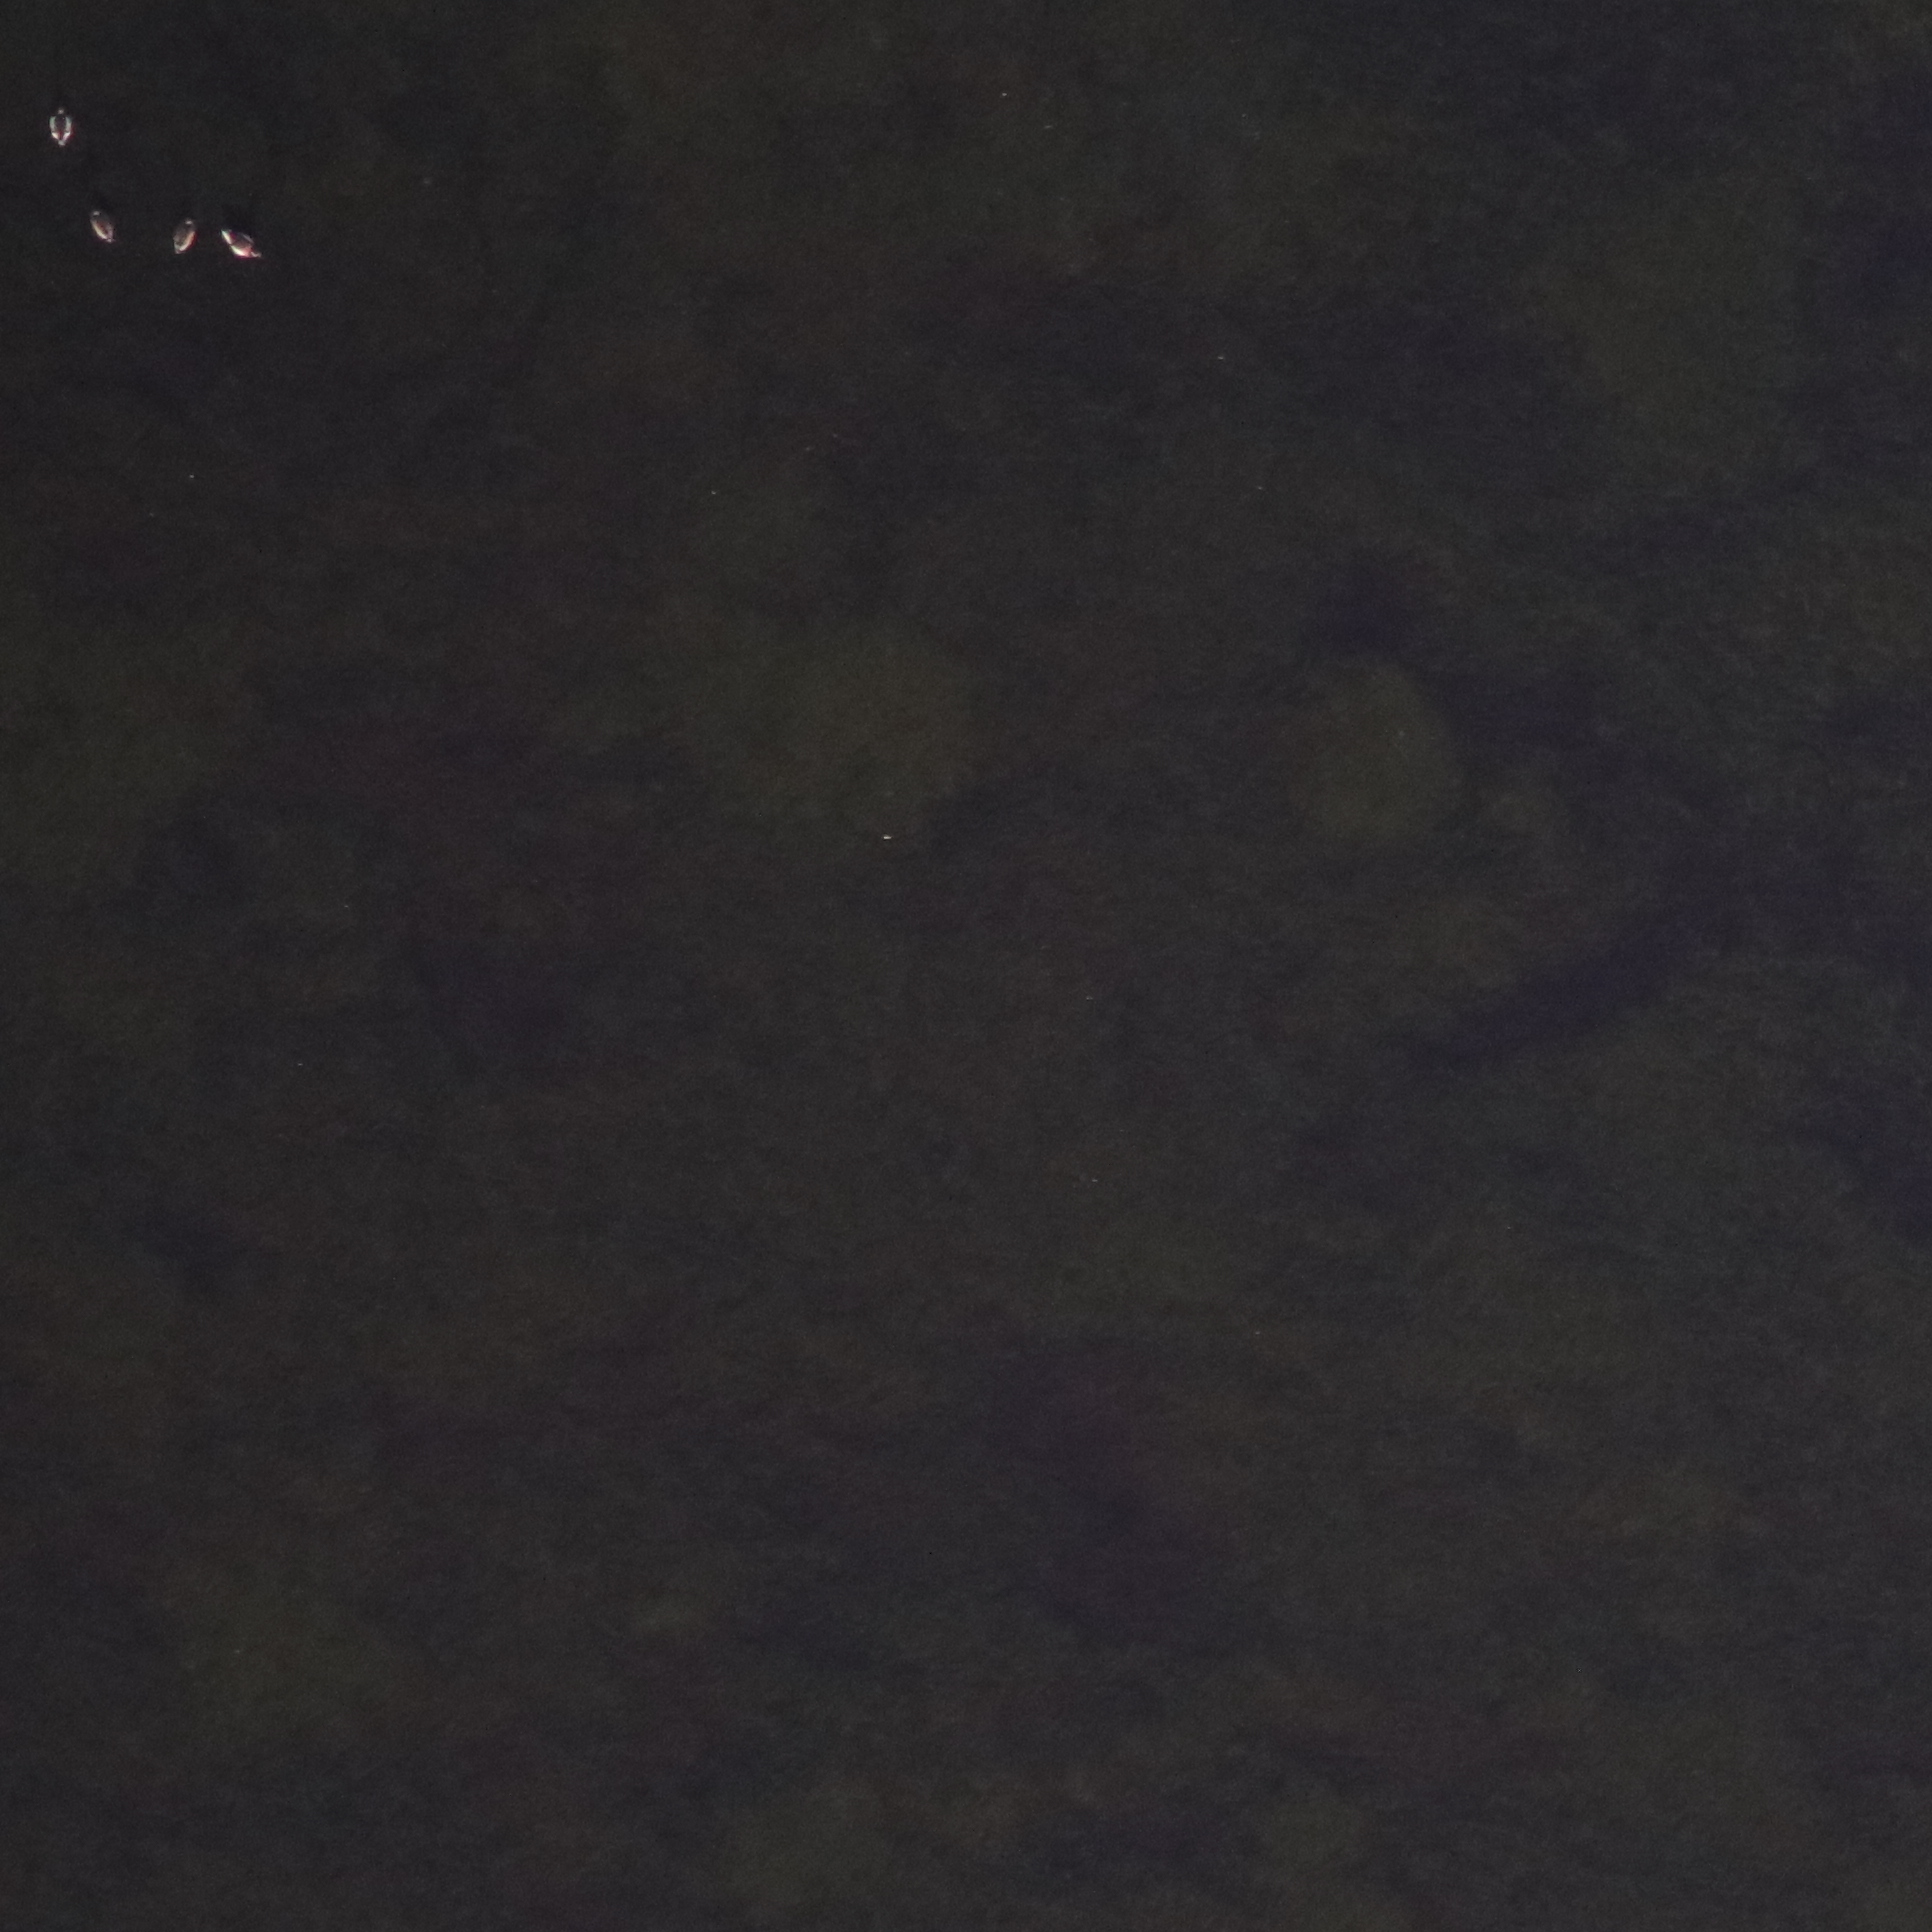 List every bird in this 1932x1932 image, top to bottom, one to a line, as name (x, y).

brant (62, 126)
brant (104, 226)
brant (184, 238)
brant (242, 243)